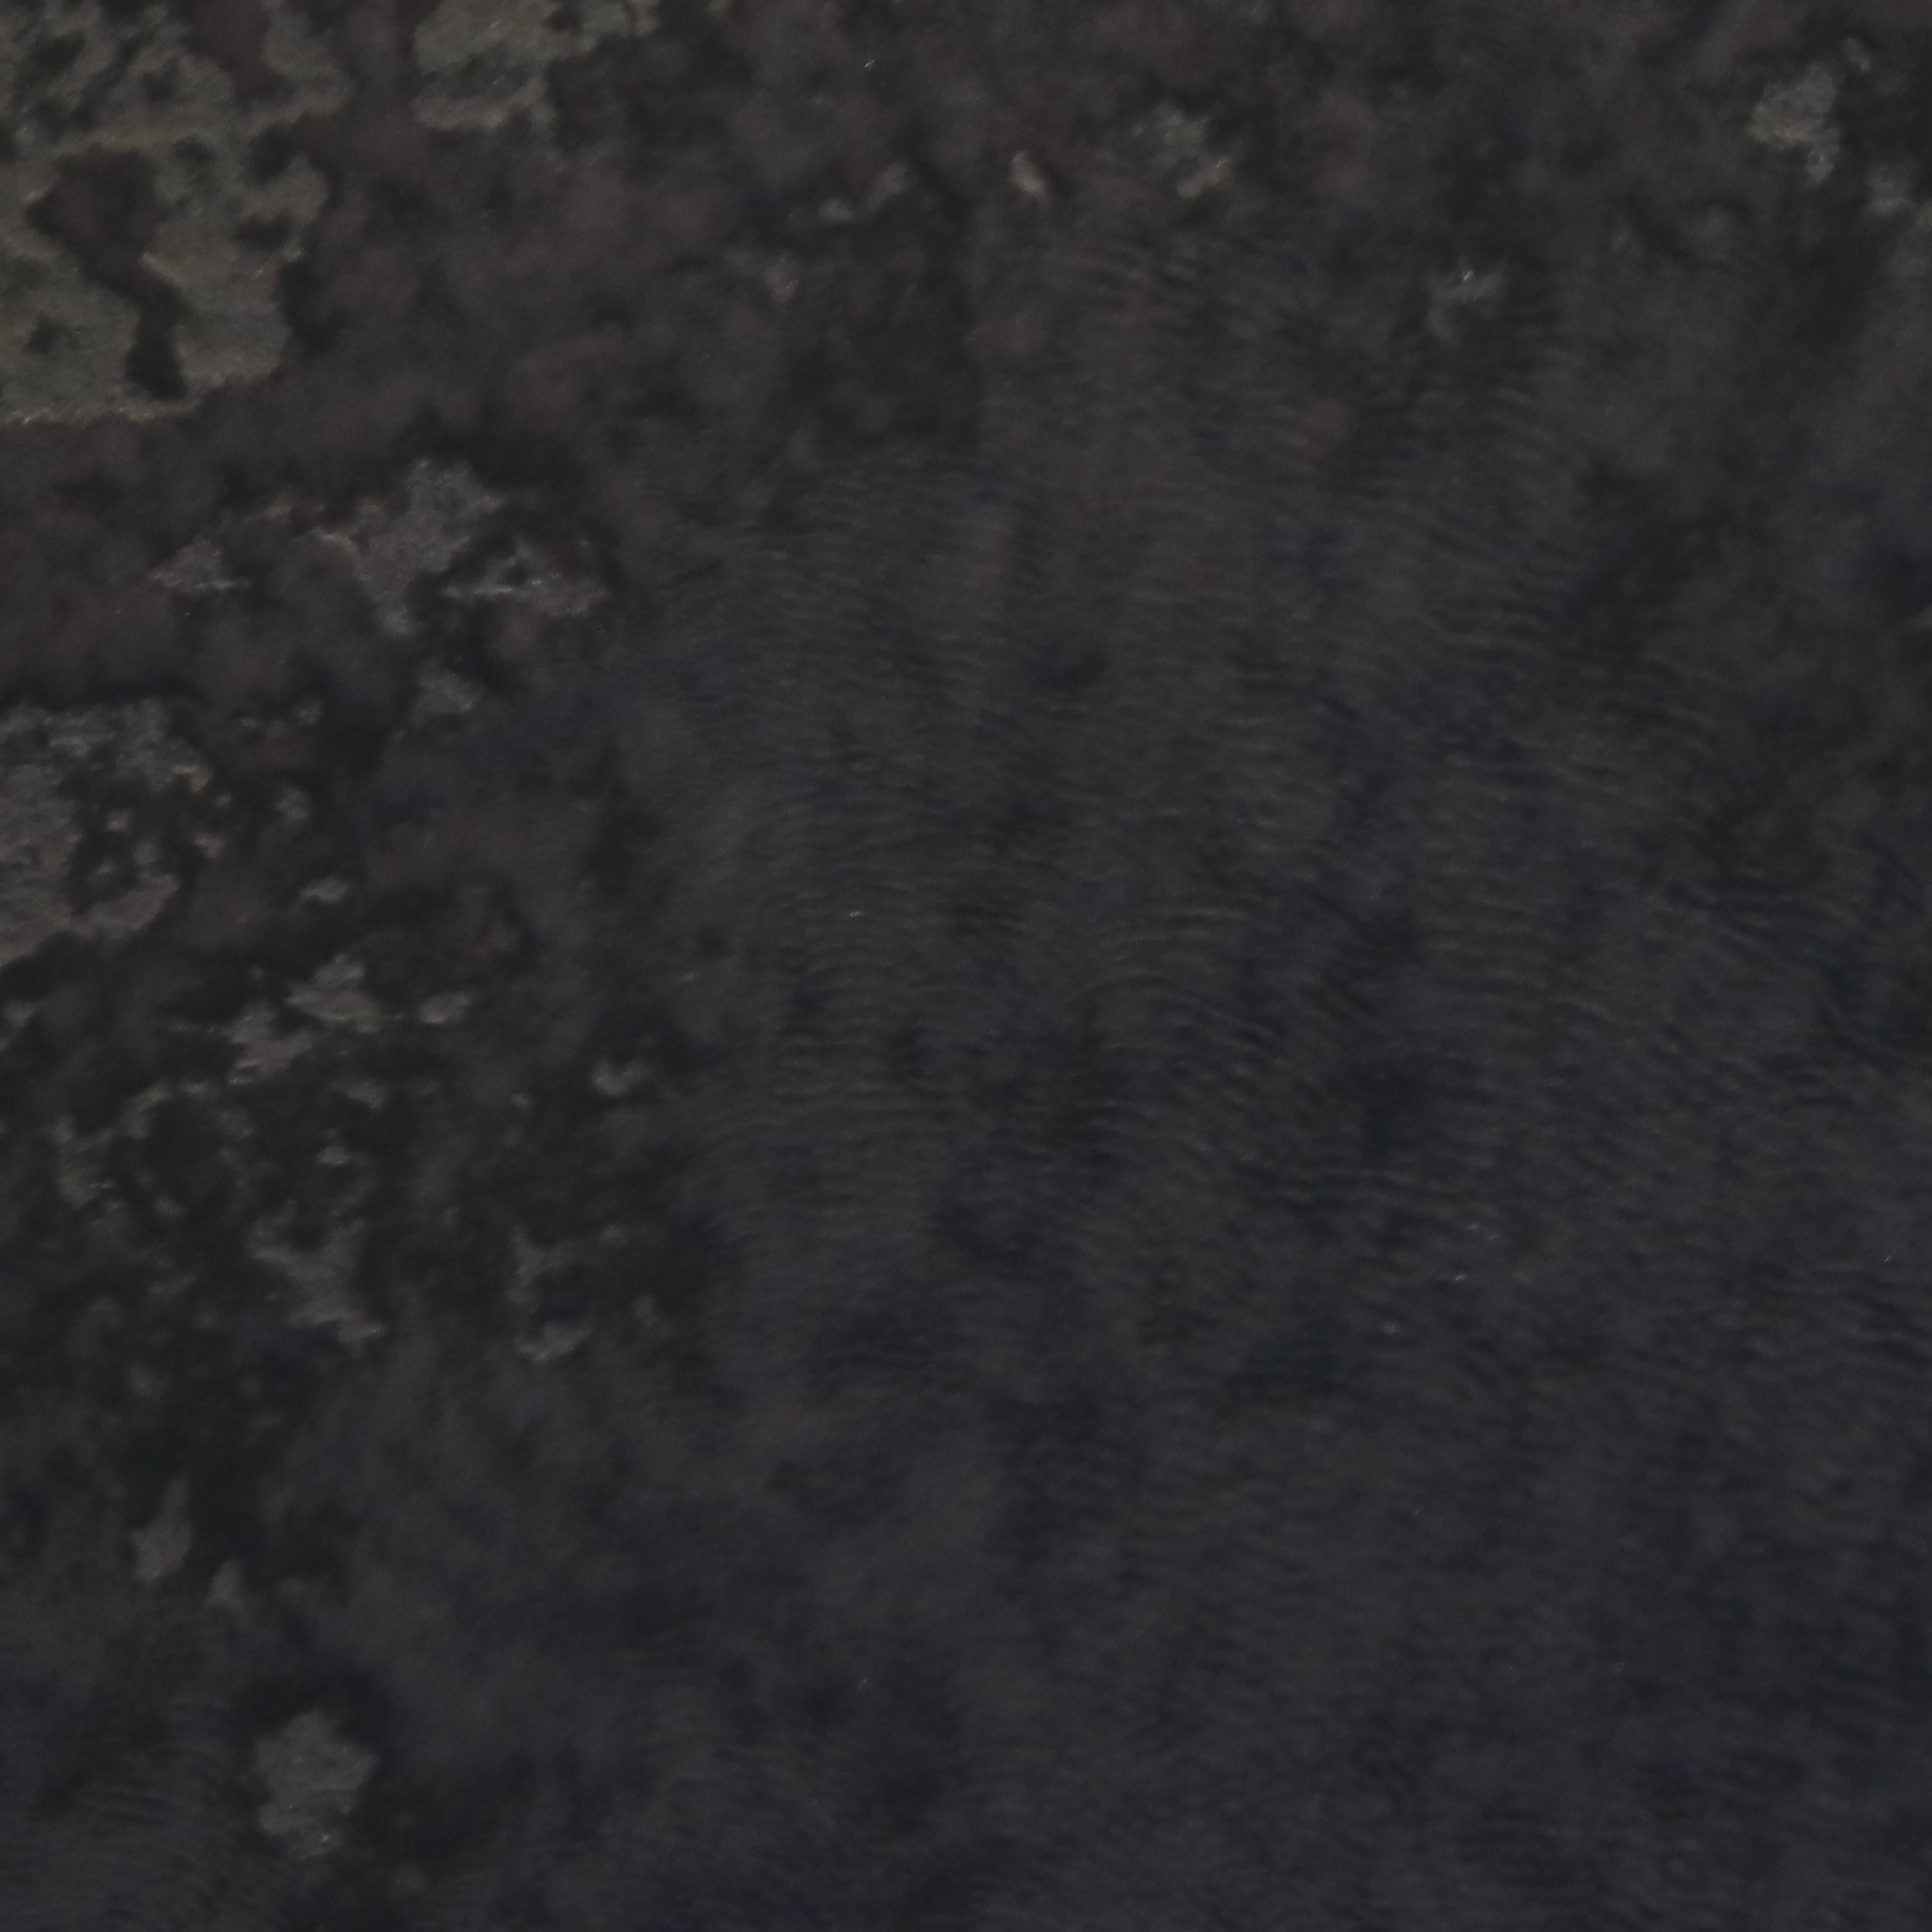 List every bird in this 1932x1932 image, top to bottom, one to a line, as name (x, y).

None